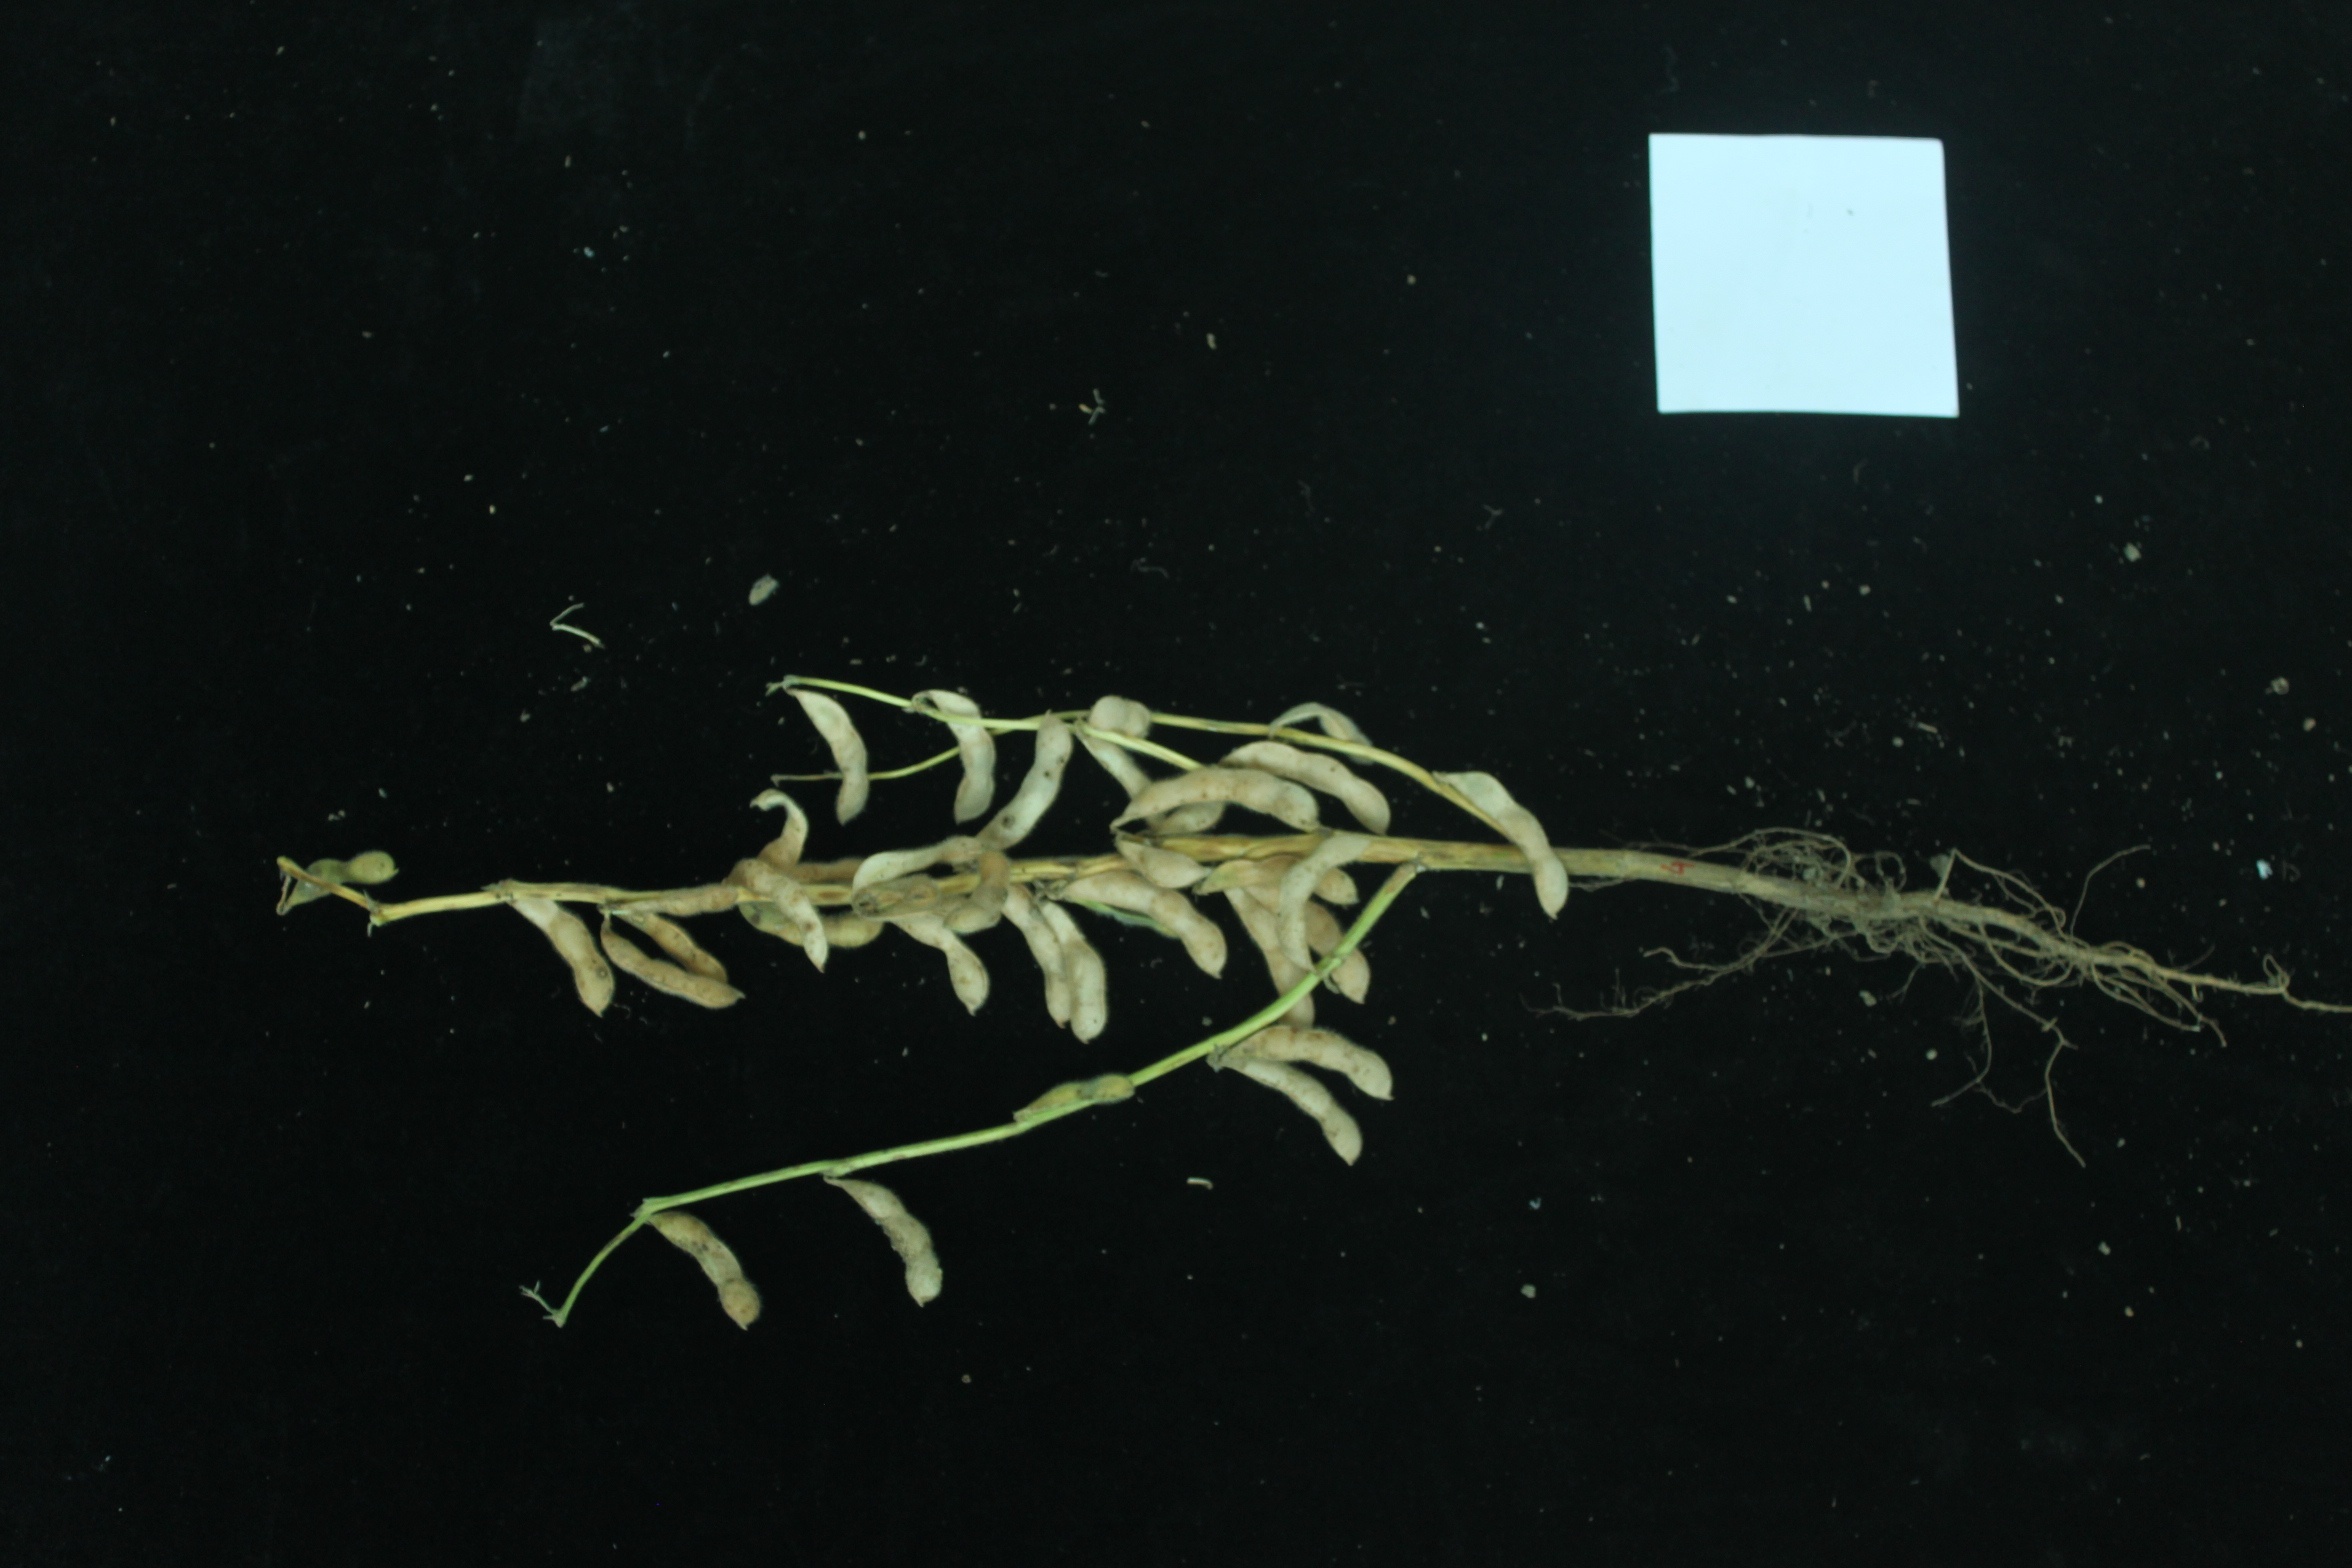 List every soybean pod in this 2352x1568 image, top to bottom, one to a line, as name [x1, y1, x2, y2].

soybean pod [923, 690, 995, 820]
soybean pod [791, 692, 866, 824]
soybean pod [1086, 699, 1152, 742]
soybean pod [1271, 705, 1376, 766]
soybean pod [978, 714, 1070, 845]
soybean pod [1071, 715, 1148, 798]
soybean pod [1218, 744, 1389, 837]
soybean pod [1111, 768, 1321, 835]
soybean pod [1434, 773, 1567, 920]
soybean pod [752, 790, 809, 870]
soybean pod [1134, 803, 1227, 837]
soybean pod [1114, 831, 1212, 889]
soybean pod [1277, 834, 1370, 975]
soybean pod [849, 840, 1001, 898]
soybean pod [278, 854, 395, 912]
soybean pod [1193, 856, 1357, 905]
soybean pod [946, 857, 1008, 935]
soybean pod [723, 860, 829, 972]
soybean pod [1051, 876, 1224, 980]
soybean pod [1001, 882, 1073, 1029]
soybean pod [1222, 887, 1316, 1028]
soybean pod [511, 896, 610, 1017]
soybean pod [1030, 899, 1103, 1040]
soybean pod [742, 901, 880, 947]
soybean pod [1306, 902, 1368, 1005]
soybean pod [615, 911, 726, 985]
soybean pod [882, 913, 987, 1018]
soybean pod [601, 917, 744, 1008]
soybean pod [1220, 1025, 1391, 1098]
soybean pod [1225, 1059, 1360, 1166]
soybean pod [1012, 1077, 1133, 1122]
soybean pod [830, 1180, 942, 1306]
soybean pod [647, 1217, 758, 1324]